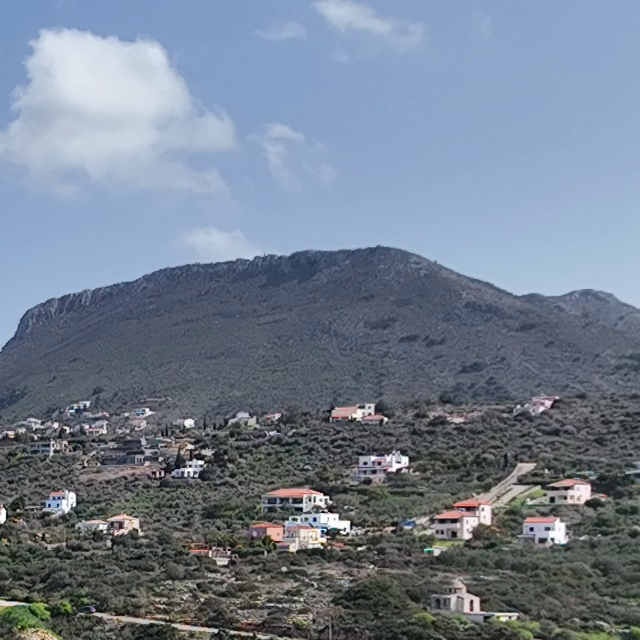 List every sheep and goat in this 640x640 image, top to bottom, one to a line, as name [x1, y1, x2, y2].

None